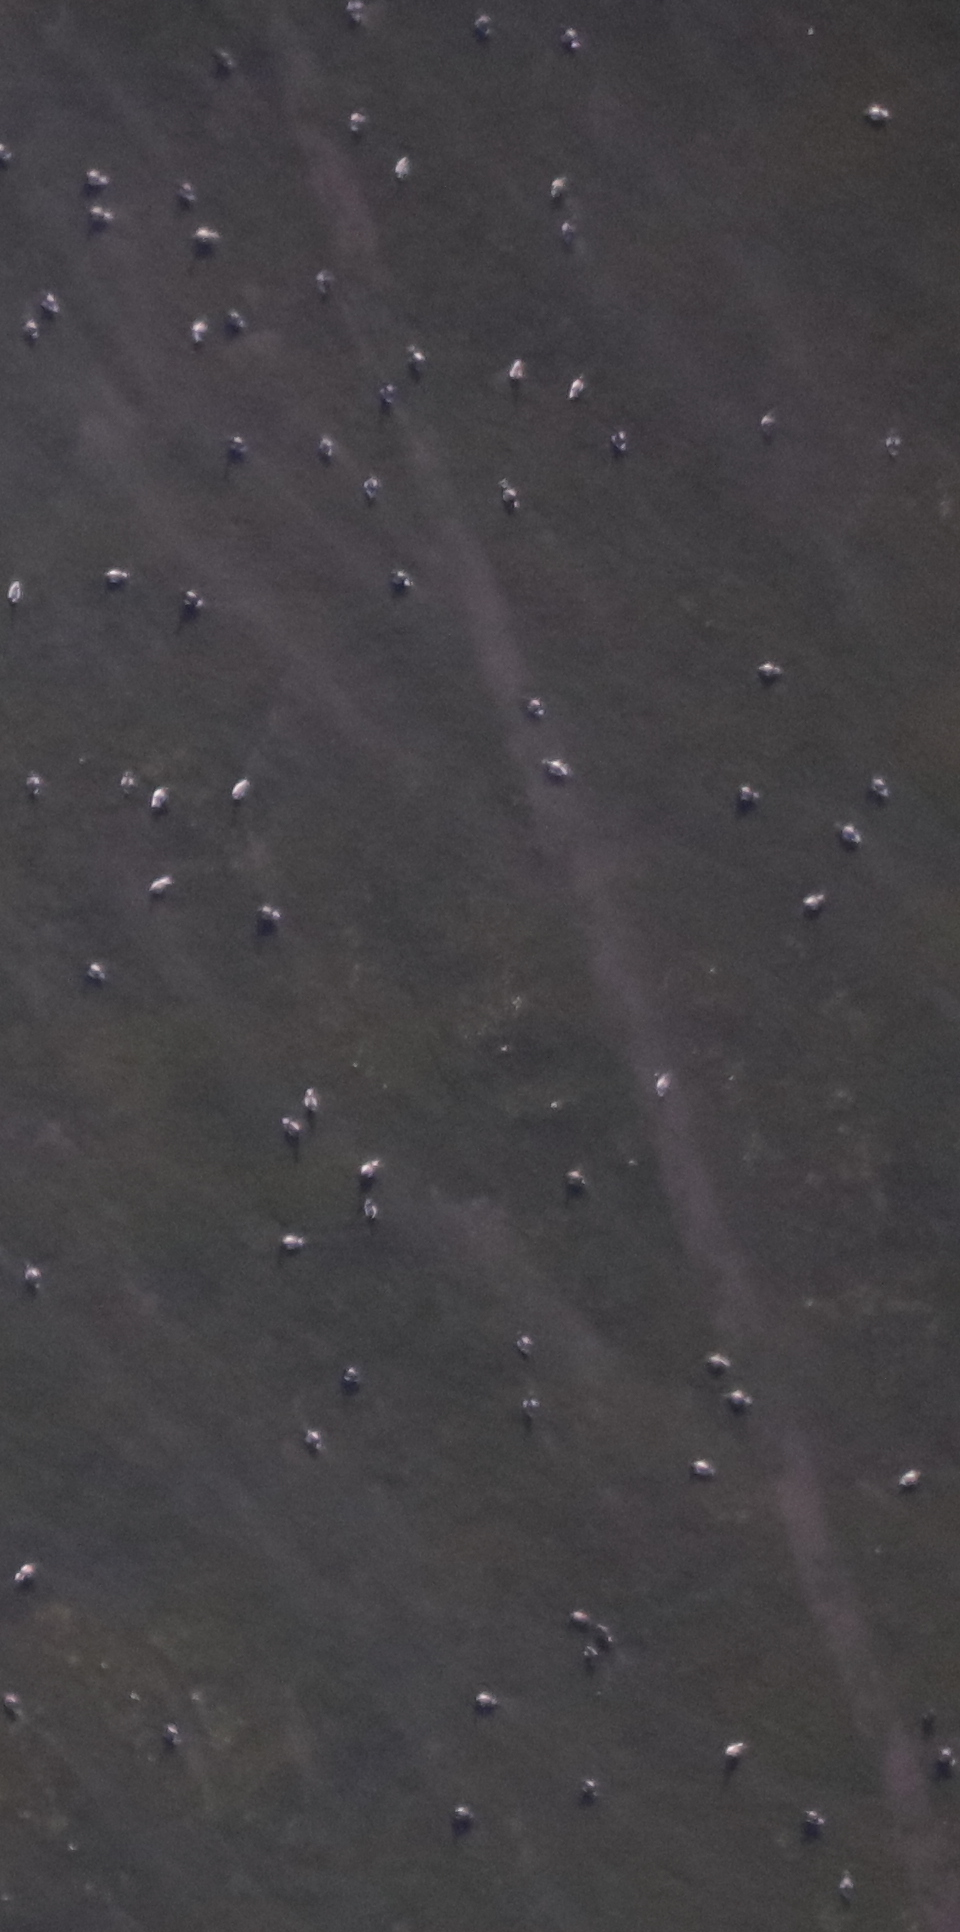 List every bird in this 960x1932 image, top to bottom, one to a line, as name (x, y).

brant (358, 17)
brant (493, 29)
brant (577, 30)
brant (216, 58)
brant (868, 117)
brant (349, 122)
brant (401, 170)
brant (93, 177)
brant (560, 184)
brant (191, 194)
brant (97, 221)
brant (571, 231)
brant (210, 238)
brant (337, 290)
brant (59, 298)
brant (235, 324)
brant (29, 328)
brant (204, 341)
brant (411, 365)
brant (504, 376)
brant (584, 384)
brant (389, 395)
brant (770, 414)
brant (620, 436)
brant (240, 437)
brant (894, 443)
brant (328, 452)
brant (378, 492)
brant (510, 500)
brant (114, 573)
brant (406, 584)
brant (10, 588)
brant (189, 601)
brant (770, 672)
brant (538, 702)
brant (548, 760)
brant (28, 785)
brant (132, 787)
brant (255, 787)
brant (746, 787)
brant (875, 798)
brant (169, 809)
brant (853, 840)
brant (162, 886)
brant (806, 905)
brant (277, 918)
brant (107, 966)
brant (670, 1092)
brant (317, 1094)
brant (298, 1126)
brant (376, 1169)
brant (585, 1177)
brant (376, 1214)
brant (296, 1243)
brant (36, 1283)
brant (521, 1340)
brant (716, 1358)
brant (344, 1377)
brant (528, 1397)
brant (733, 1402)
brant (314, 1442)
brant (915, 1476)
brant (704, 1478)
brant (35, 1581)
brant (584, 1614)
brant (614, 1632)
brant (589, 1649)
brant (495, 1700)
brant (16, 1702)
brant (176, 1730)
brant (749, 1740)
brant (948, 1757)
brant (586, 1789)
brant (475, 1815)
brant (808, 1825)
brant (843, 1876)